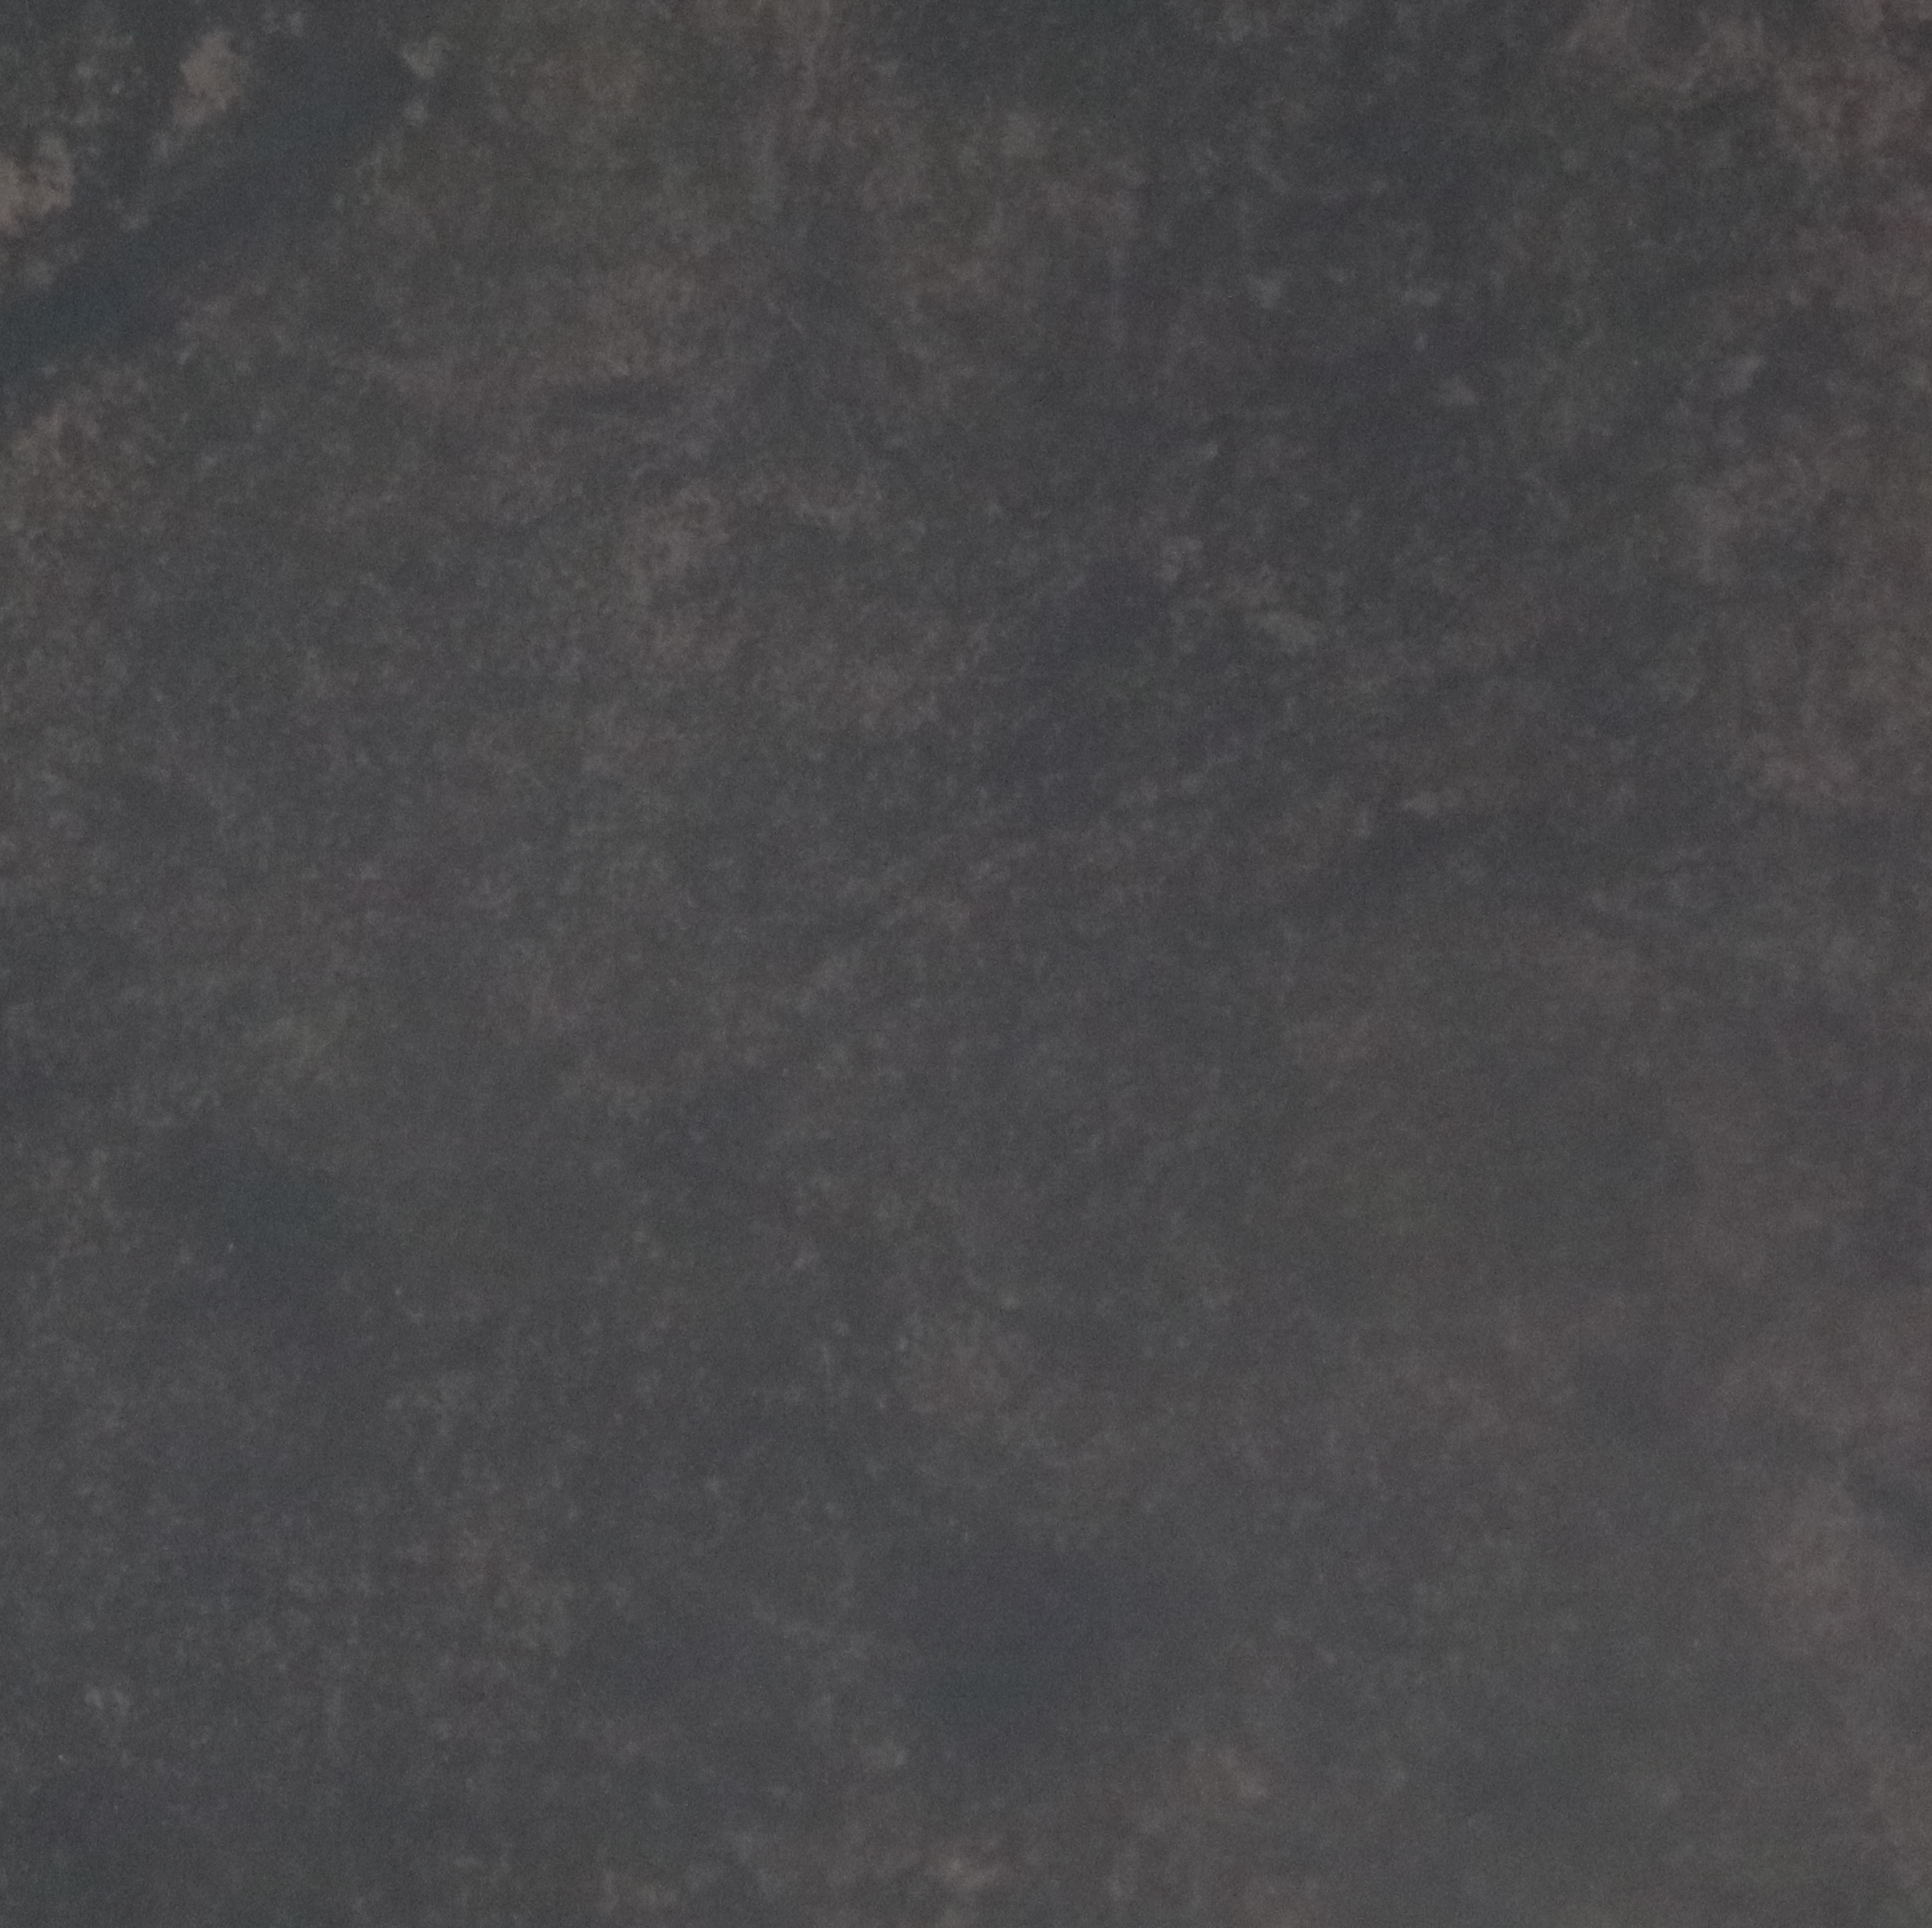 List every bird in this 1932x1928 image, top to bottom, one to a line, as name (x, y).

None